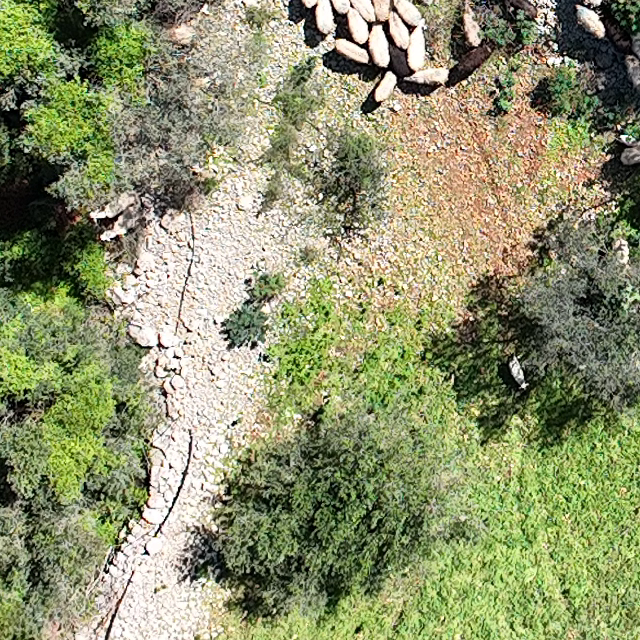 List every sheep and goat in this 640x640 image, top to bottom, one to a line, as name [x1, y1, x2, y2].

sheep [300, 0, 319, 8]
sheep [316, 0, 335, 34]
sheep [323, 0, 350, 14]
sheep [341, 0, 376, 22]
sheep [373, 0, 390, 20]
sheep [391, 0, 426, 30]
sheep [463, 0, 483, 46]
sheep [504, 0, 538, 18]
sheep [578, 0, 604, 8]
sheep [576, 4, 606, 40]
sheep [347, 8, 368, 44]
sheep [389, 11, 409, 49]
sheep [407, 17, 426, 70]
sheep [369, 22, 390, 68]
sheep [631, 32, 639, 63]
sheep [334, 40, 369, 65]
sheep [449, 42, 494, 84]
sheep [624, 54, 639, 90]
sheep [407, 68, 449, 83]
sheep [375, 70, 397, 101]
sheep [620, 135, 639, 147]
sheep [621, 146, 639, 164]
sheep [90, 192, 134, 220]
sheep [99, 207, 142, 242]
sheep [612, 239, 631, 265]
sheep [507, 354, 529, 389]